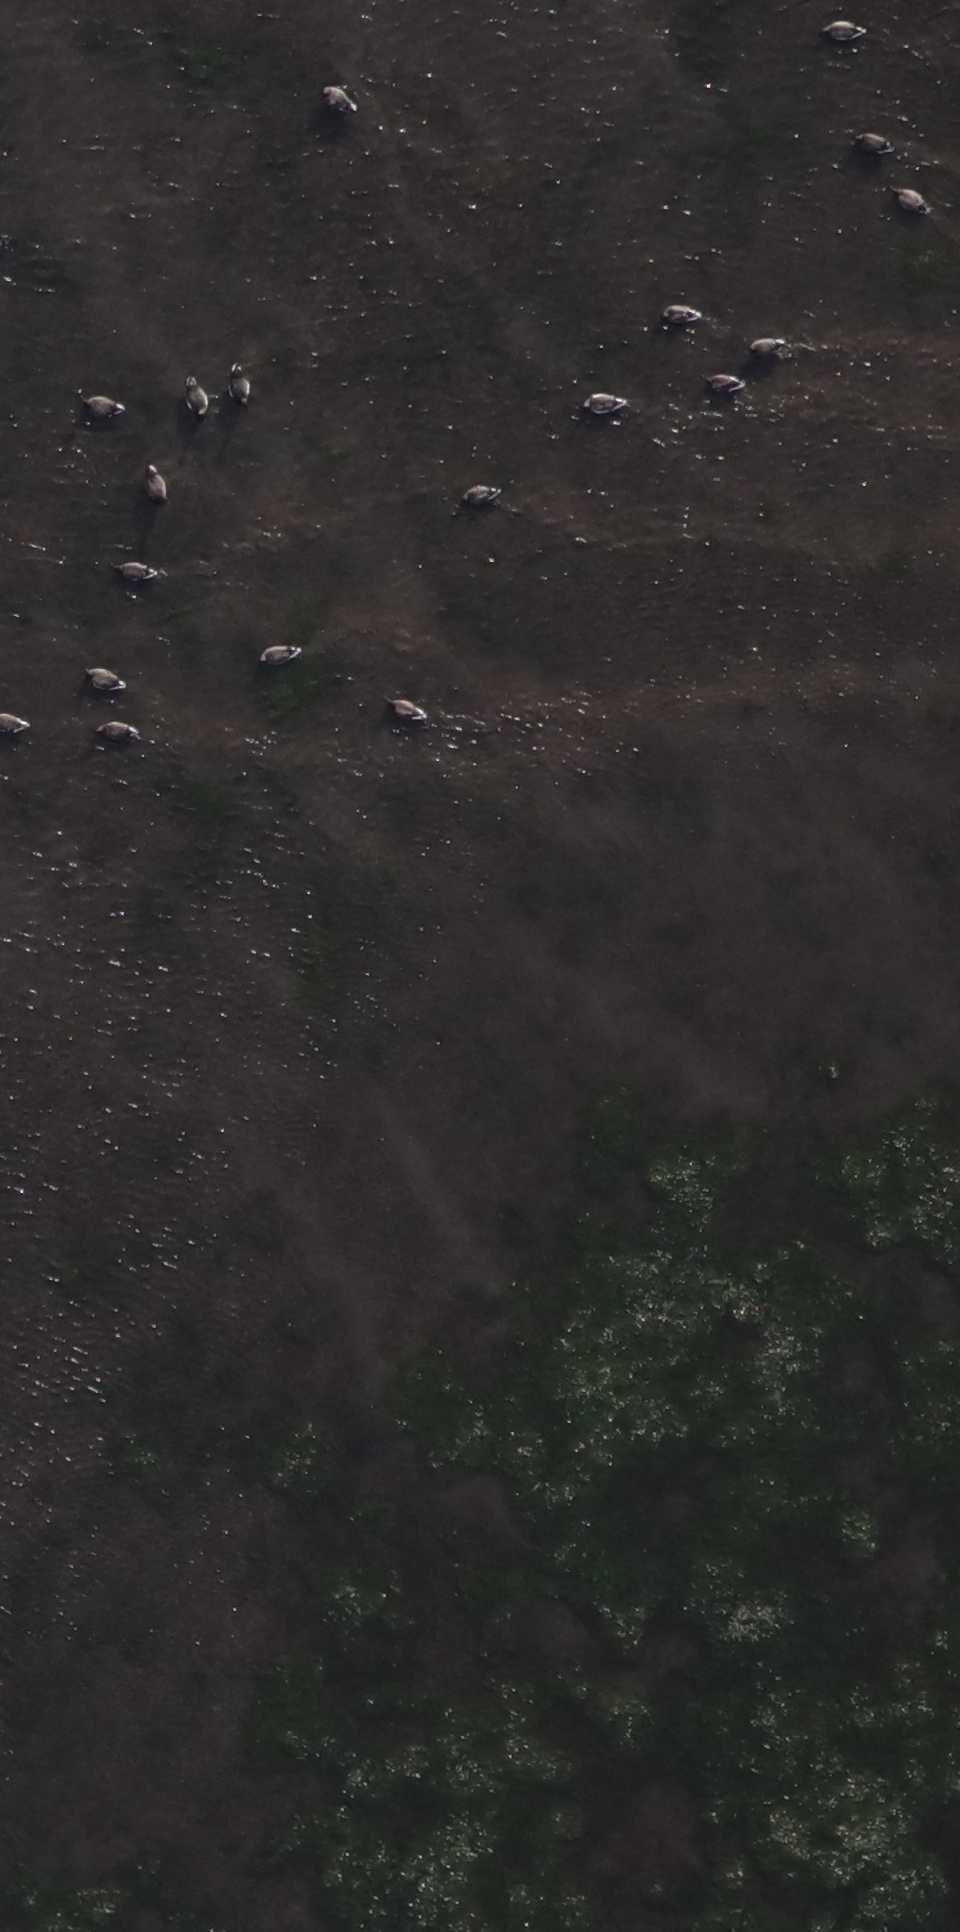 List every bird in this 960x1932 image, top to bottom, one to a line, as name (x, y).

brant (845, 30)
brant (342, 97)
brant (874, 144)
brant (913, 204)
brant (683, 317)
brant (769, 345)
brant (727, 384)
brant (241, 387)
brant (196, 399)
brant (606, 404)
brant (102, 408)
brant (158, 485)
brant (481, 496)
brant (135, 572)
brant (280, 655)
brant (105, 681)
brant (409, 712)
brant (6, 723)
brant (119, 732)